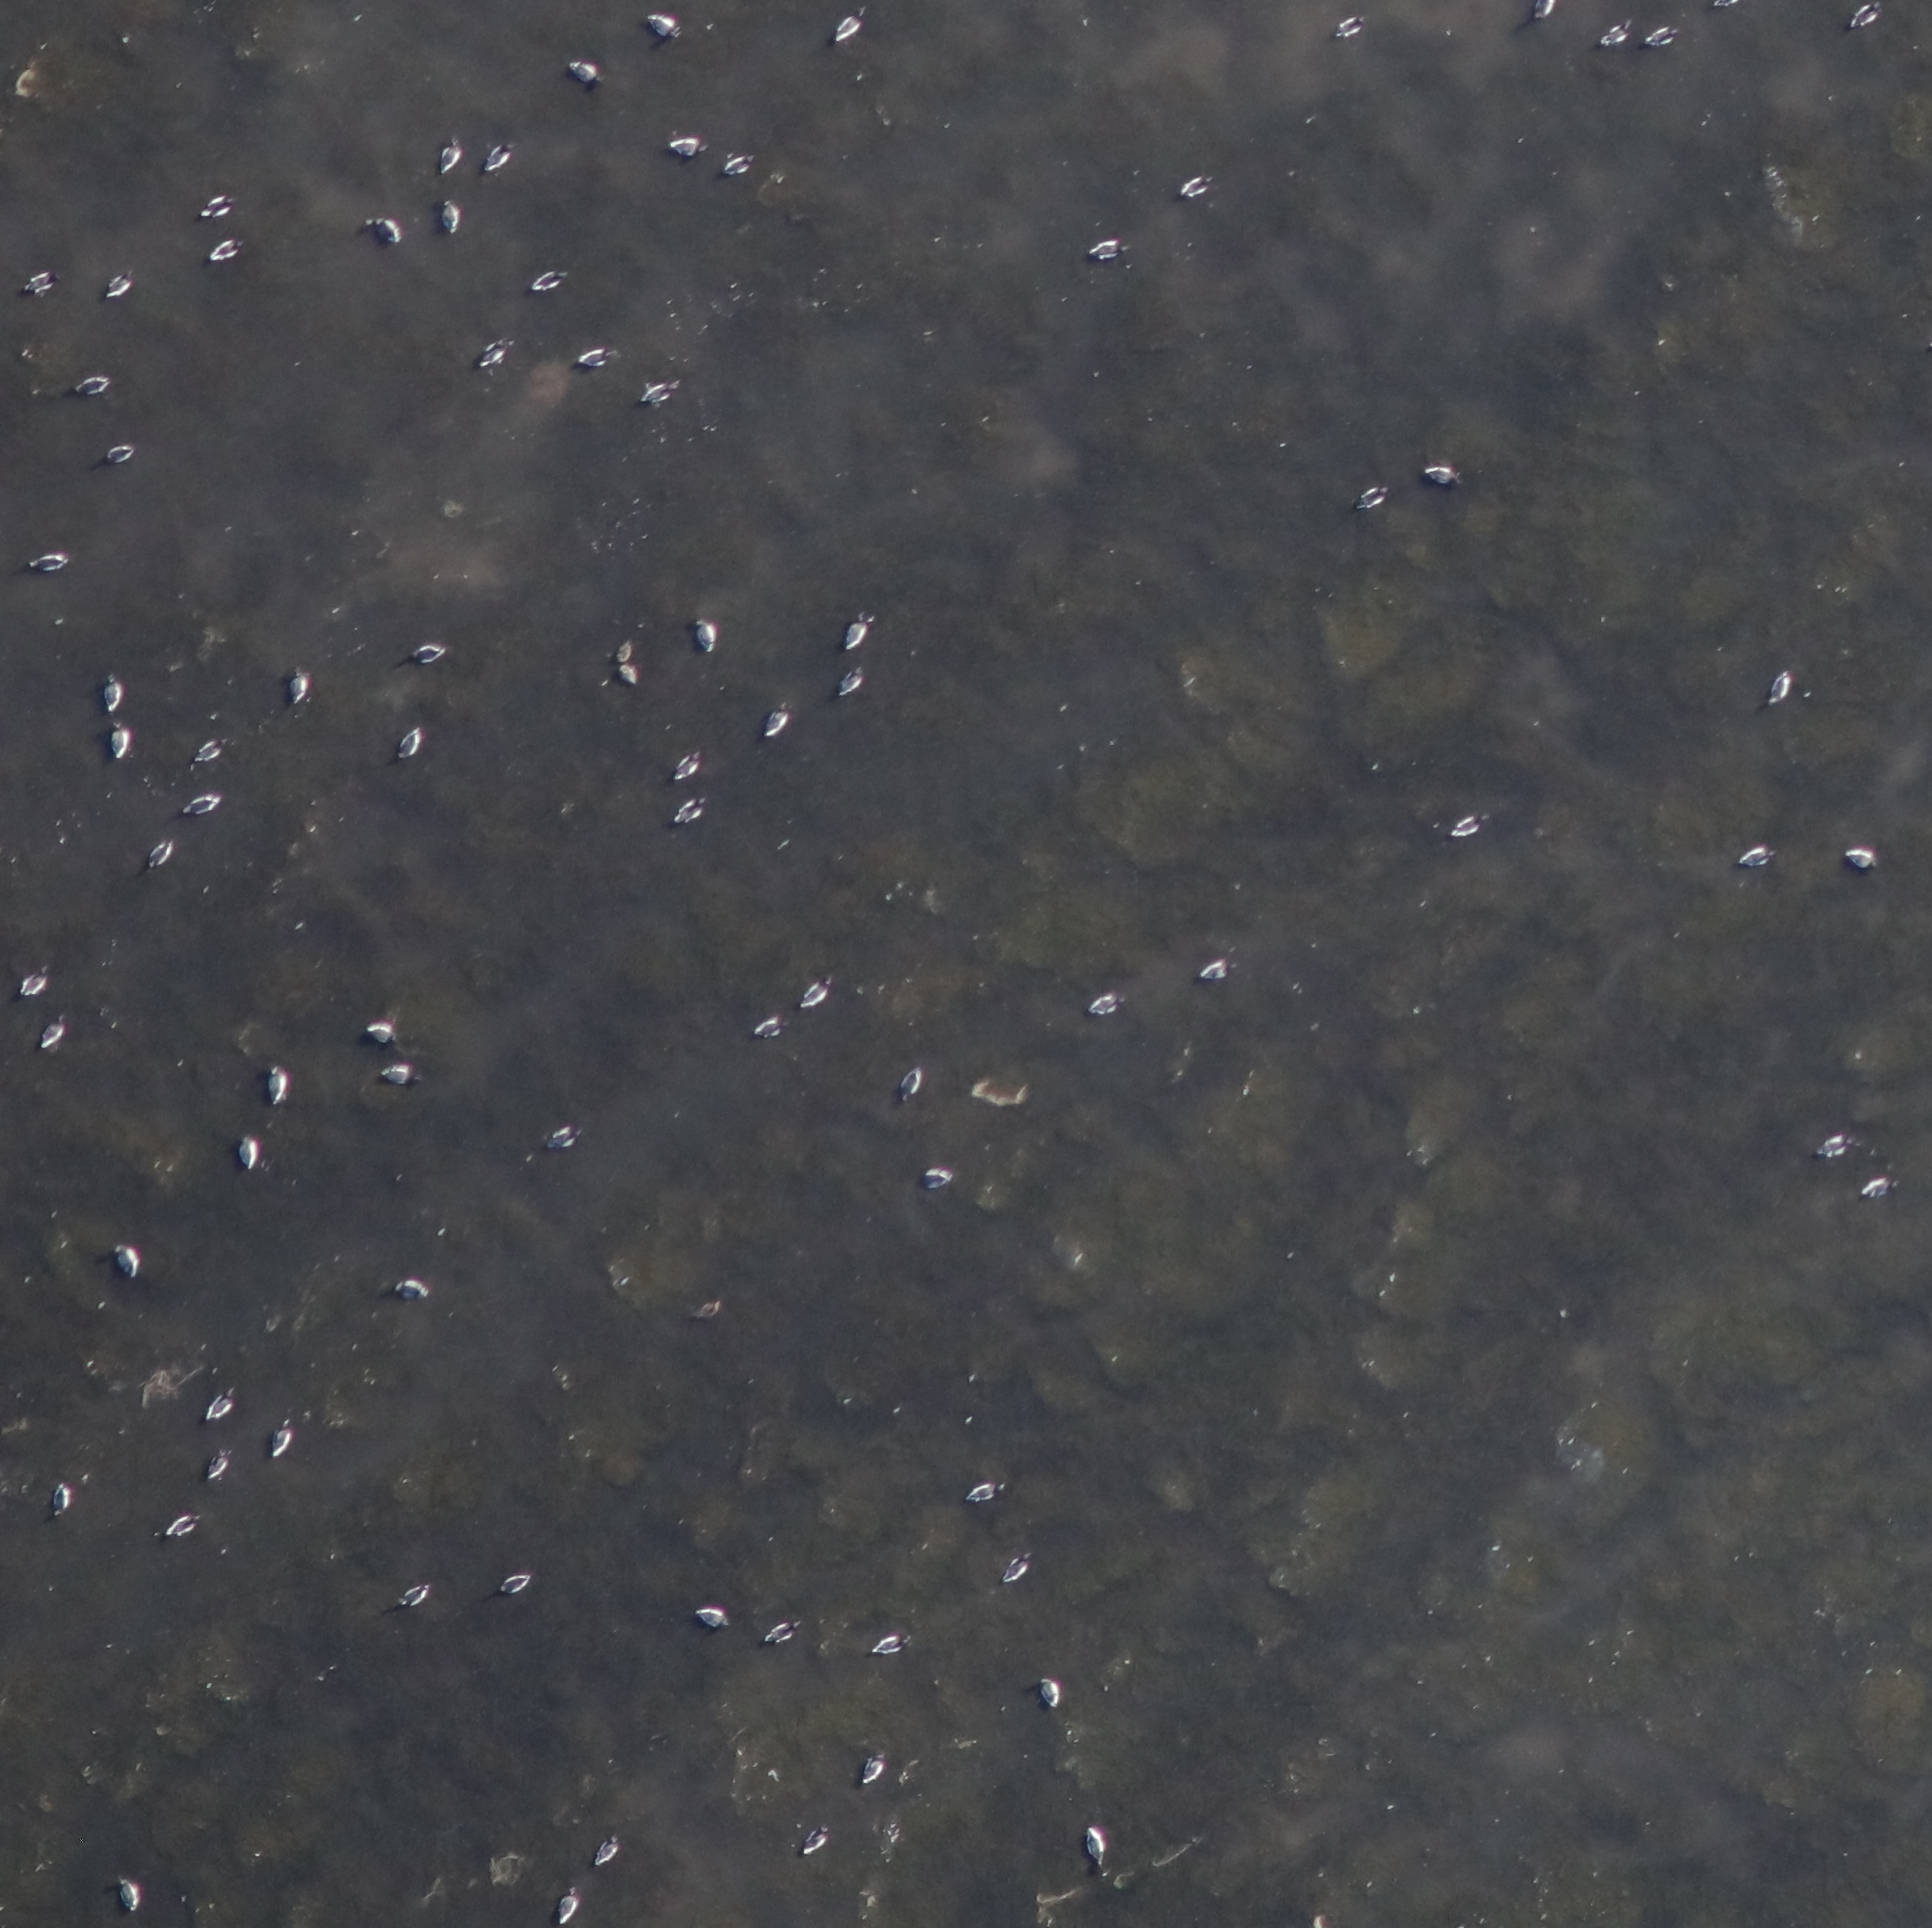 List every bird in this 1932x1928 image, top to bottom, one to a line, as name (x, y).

brant (1541, 7)
brant (1860, 18)
brant (666, 24)
brant (1347, 27)
brant (851, 33)
brant (1614, 34)
brant (1664, 45)
brant (580, 75)
brant (687, 146)
brant (497, 158)
brant (453, 165)
brant (744, 167)
brant (1202, 192)
brant (219, 207)
brant (454, 220)
brant (389, 227)
brant (1107, 250)
brant (227, 254)
brant (40, 284)
brant (119, 285)
brant (554, 288)
brant (595, 359)
brant (501, 361)
brant (90, 387)
brant (659, 392)
brant (117, 454)
brant (1442, 475)
brant (1369, 498)
brant (53, 565)
brant (701, 635)
brant (861, 635)
brant (423, 654)
other bird (624, 654)
other bird (634, 680)
brant (853, 688)
brant (302, 690)
brant (1783, 691)
brant (113, 696)
brant (779, 723)
brant (405, 739)
brant (120, 741)
brant (212, 755)
brant (685, 767)
brant (201, 802)
brant (689, 812)
brant (1469, 827)
brant (162, 852)
brant (1864, 856)
brant (1755, 858)
brant (1216, 970)
brant (33, 977)
brant (815, 993)
brant (1101, 1004)
brant (770, 1028)
brant (382, 1029)
brant (50, 1037)
brant (397, 1071)
brant (279, 1083)
brant (909, 1085)
brant (563, 1138)
brant (1837, 1145)
brant (245, 1158)
brant (940, 1178)
brant (1878, 1189)
brant (124, 1258)
brant (408, 1289)
other bird (709, 1312)
brant (220, 1407)
brant (282, 1438)
brant (217, 1466)
brant (985, 1492)
brant (58, 1498)
brant (179, 1523)
brant (1016, 1567)
brant (514, 1585)
brant (412, 1596)
brant (711, 1618)
brant (782, 1634)
brant (889, 1644)
brant (1047, 1693)
brant (871, 1769)
brant (814, 1840)
brant (1096, 1840)
brant (611, 1851)
brant (129, 1894)
brant (569, 1906)